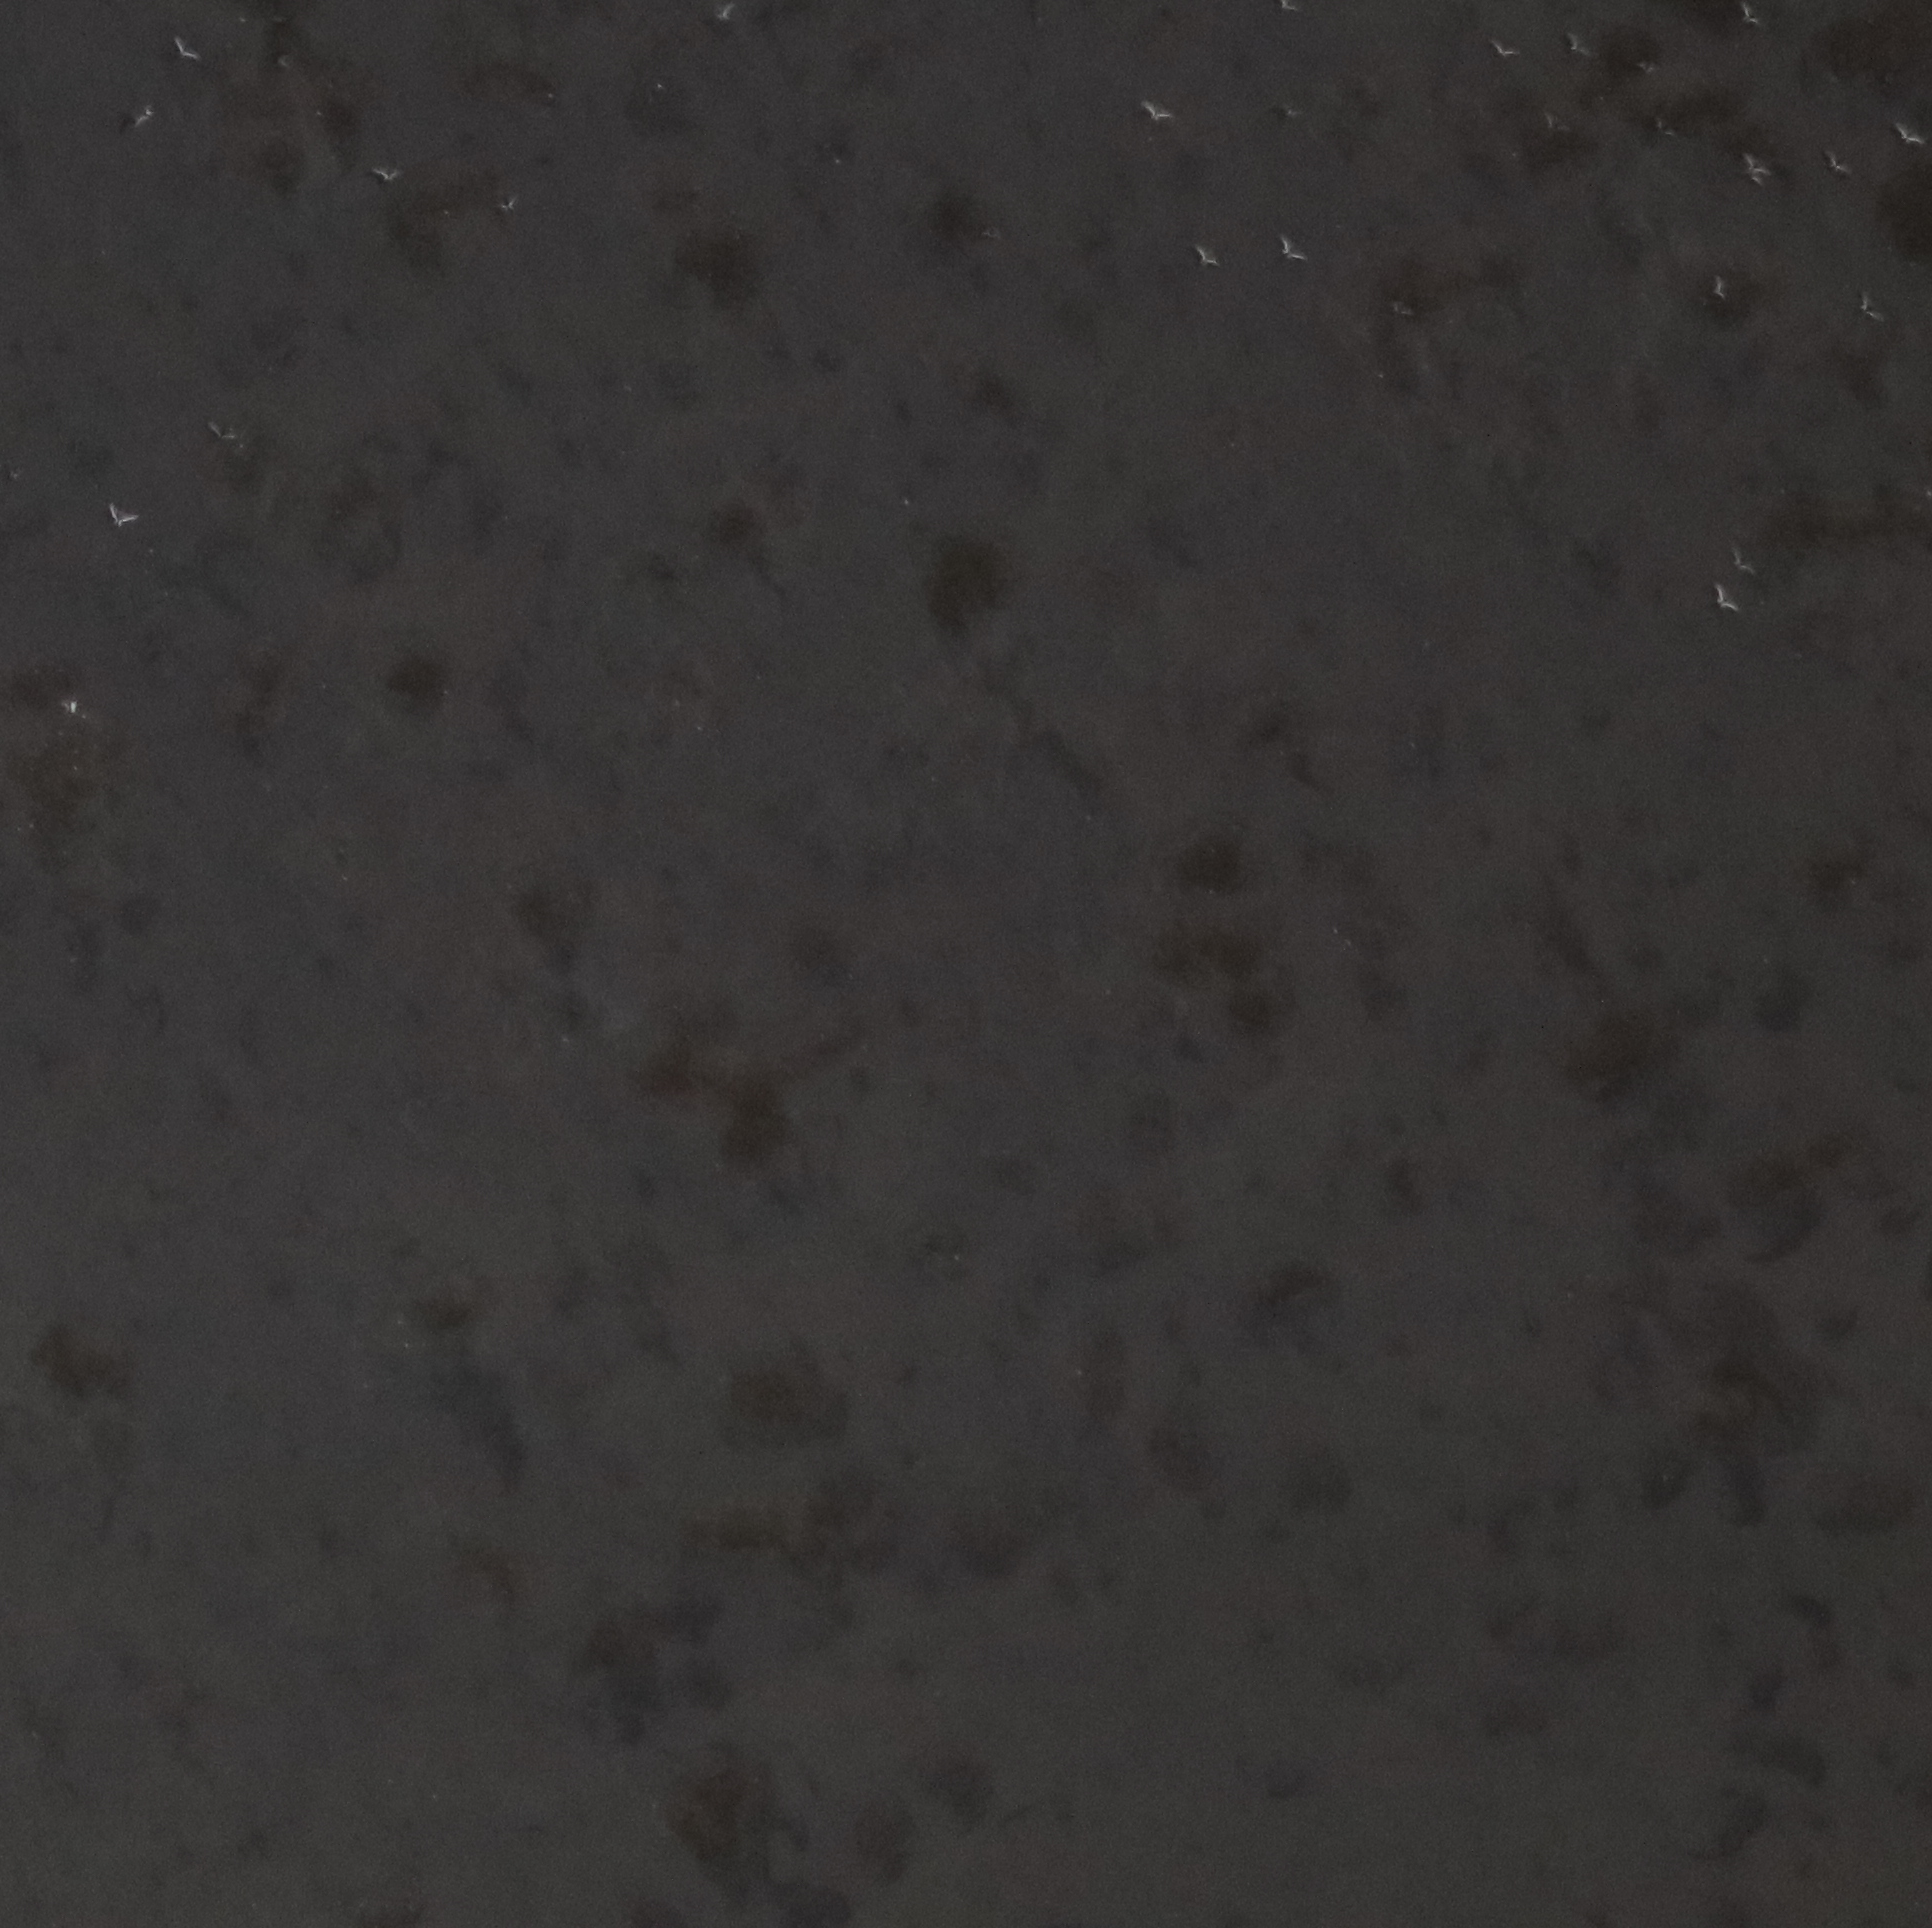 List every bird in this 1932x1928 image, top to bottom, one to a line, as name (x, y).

other bird (1748, 12)
other bird (721, 15)
other bird (1581, 45)
other bird (183, 47)
other bird (1505, 49)
other bird (1648, 67)
other bird (1293, 109)
other bird (1158, 110)
other bird (136, 115)
other bird (1561, 123)
other bird (1667, 126)
other bird (1907, 134)
other bird (1839, 162)
other bird (1755, 169)
other bird (388, 173)
other bird (507, 205)
other bird (1294, 250)
other bird (1205, 253)
other bird (1721, 287)
other bird (1870, 309)
other bird (224, 432)
other bird (16, 472)
other bird (118, 517)
other bird (1742, 562)
other bird (1723, 598)